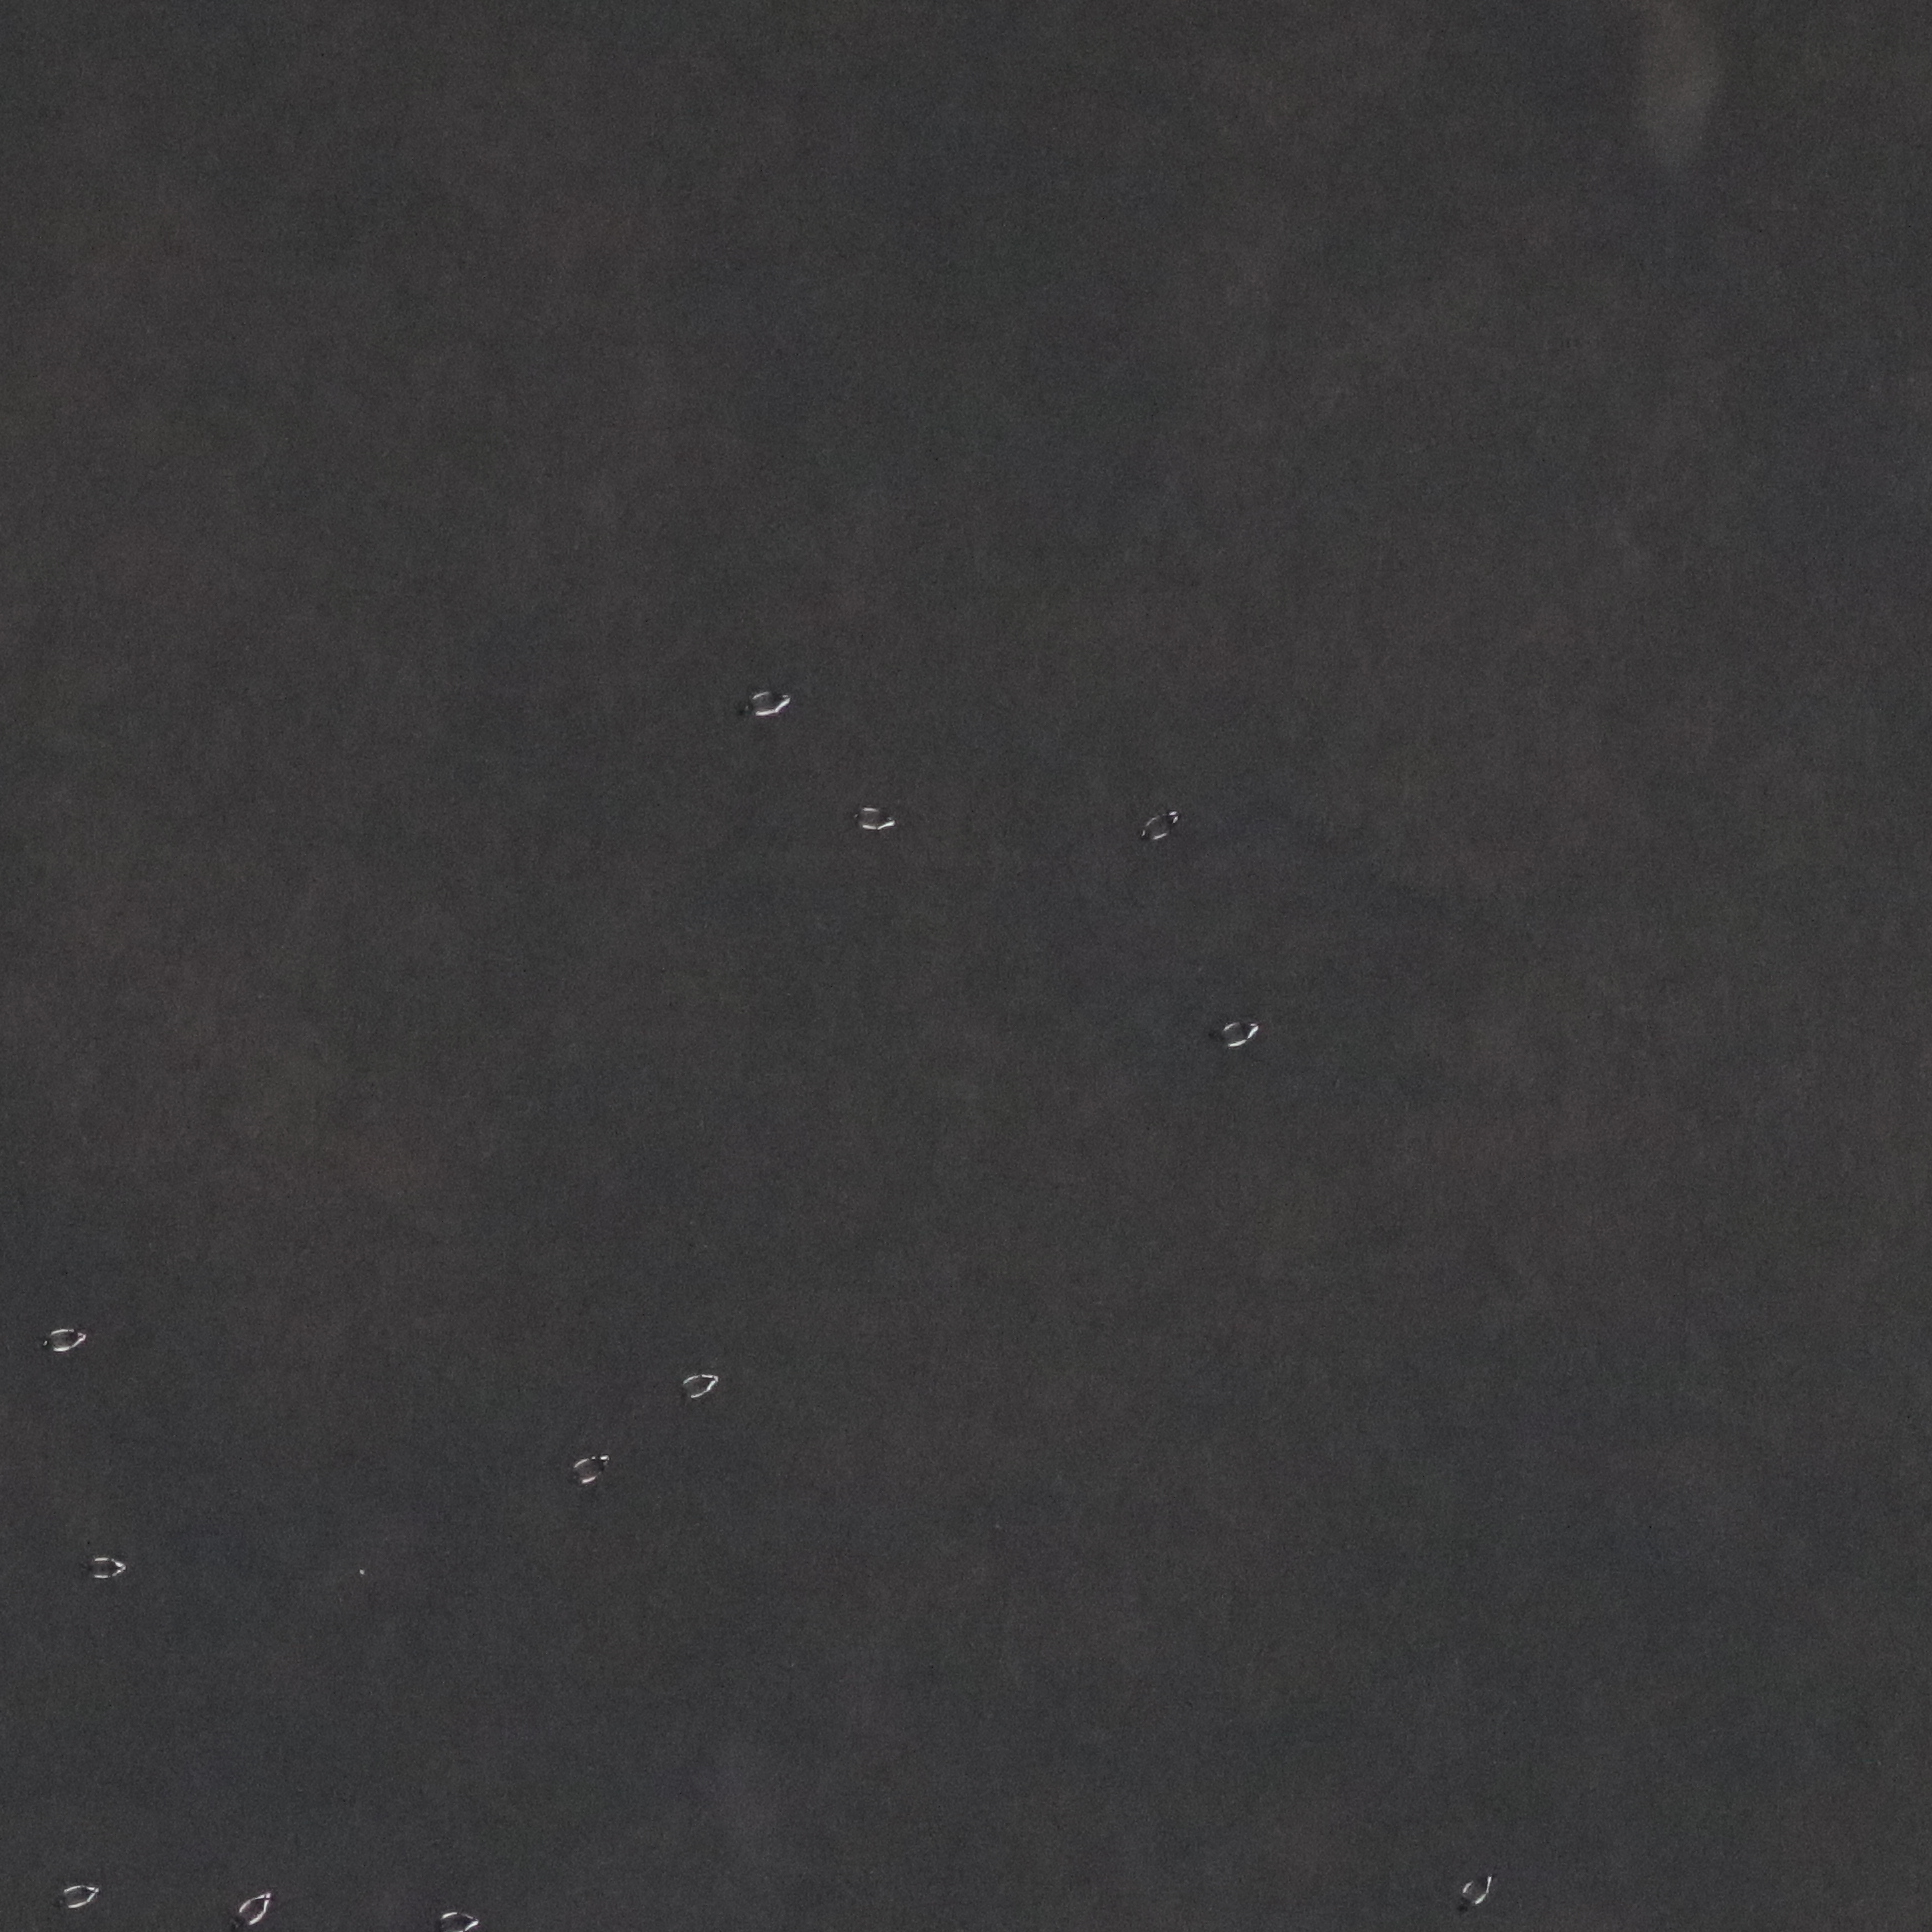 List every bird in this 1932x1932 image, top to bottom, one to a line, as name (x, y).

brant (766, 705)
brant (873, 819)
brant (1159, 828)
brant (1234, 1034)
brant (65, 1340)
brant (698, 1386)
brant (589, 1471)
brant (105, 1570)
brant (1477, 1891)
brant (77, 1896)
brant (252, 1911)
brant (454, 1924)